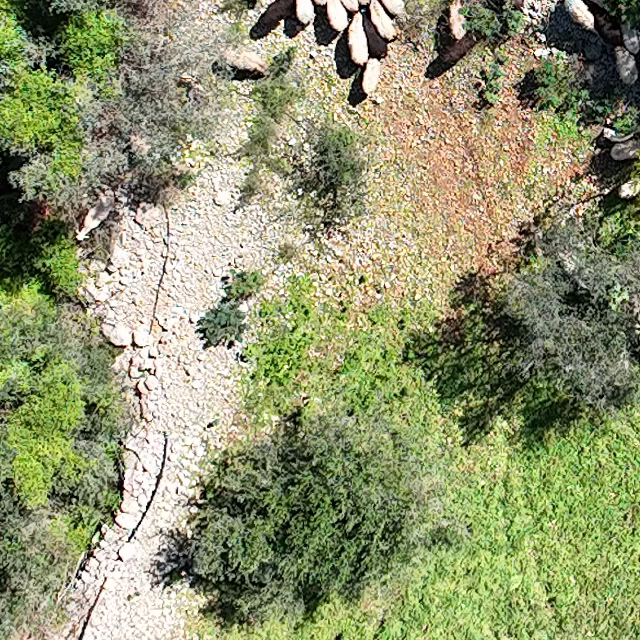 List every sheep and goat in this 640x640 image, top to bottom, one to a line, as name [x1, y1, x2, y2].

sheep [258, 0, 297, 27]
sheep [297, 0, 316, 25]
sheep [304, 0, 328, 6]
sheep [323, 0, 359, 12]
sheep [325, 0, 348, 31]
sheep [351, 0, 373, 5]
sheep [368, 0, 397, 40]
sheep [374, 0, 405, 16]
sheep [449, 0, 466, 40]
sheep [481, 0, 523, 7]
sheep [565, 0, 593, 32]
sheep [582, 0, 610, 11]
sheep [594, 4, 622, 45]
sheep [348, 11, 369, 65]
sheep [620, 24, 639, 55]
sheep [440, 28, 480, 66]
sheep [613, 46, 638, 85]
sheep [362, 58, 380, 93]
sheep [610, 139, 639, 161]
sheep [618, 176, 639, 199]
sheep [74, 195, 113, 240]